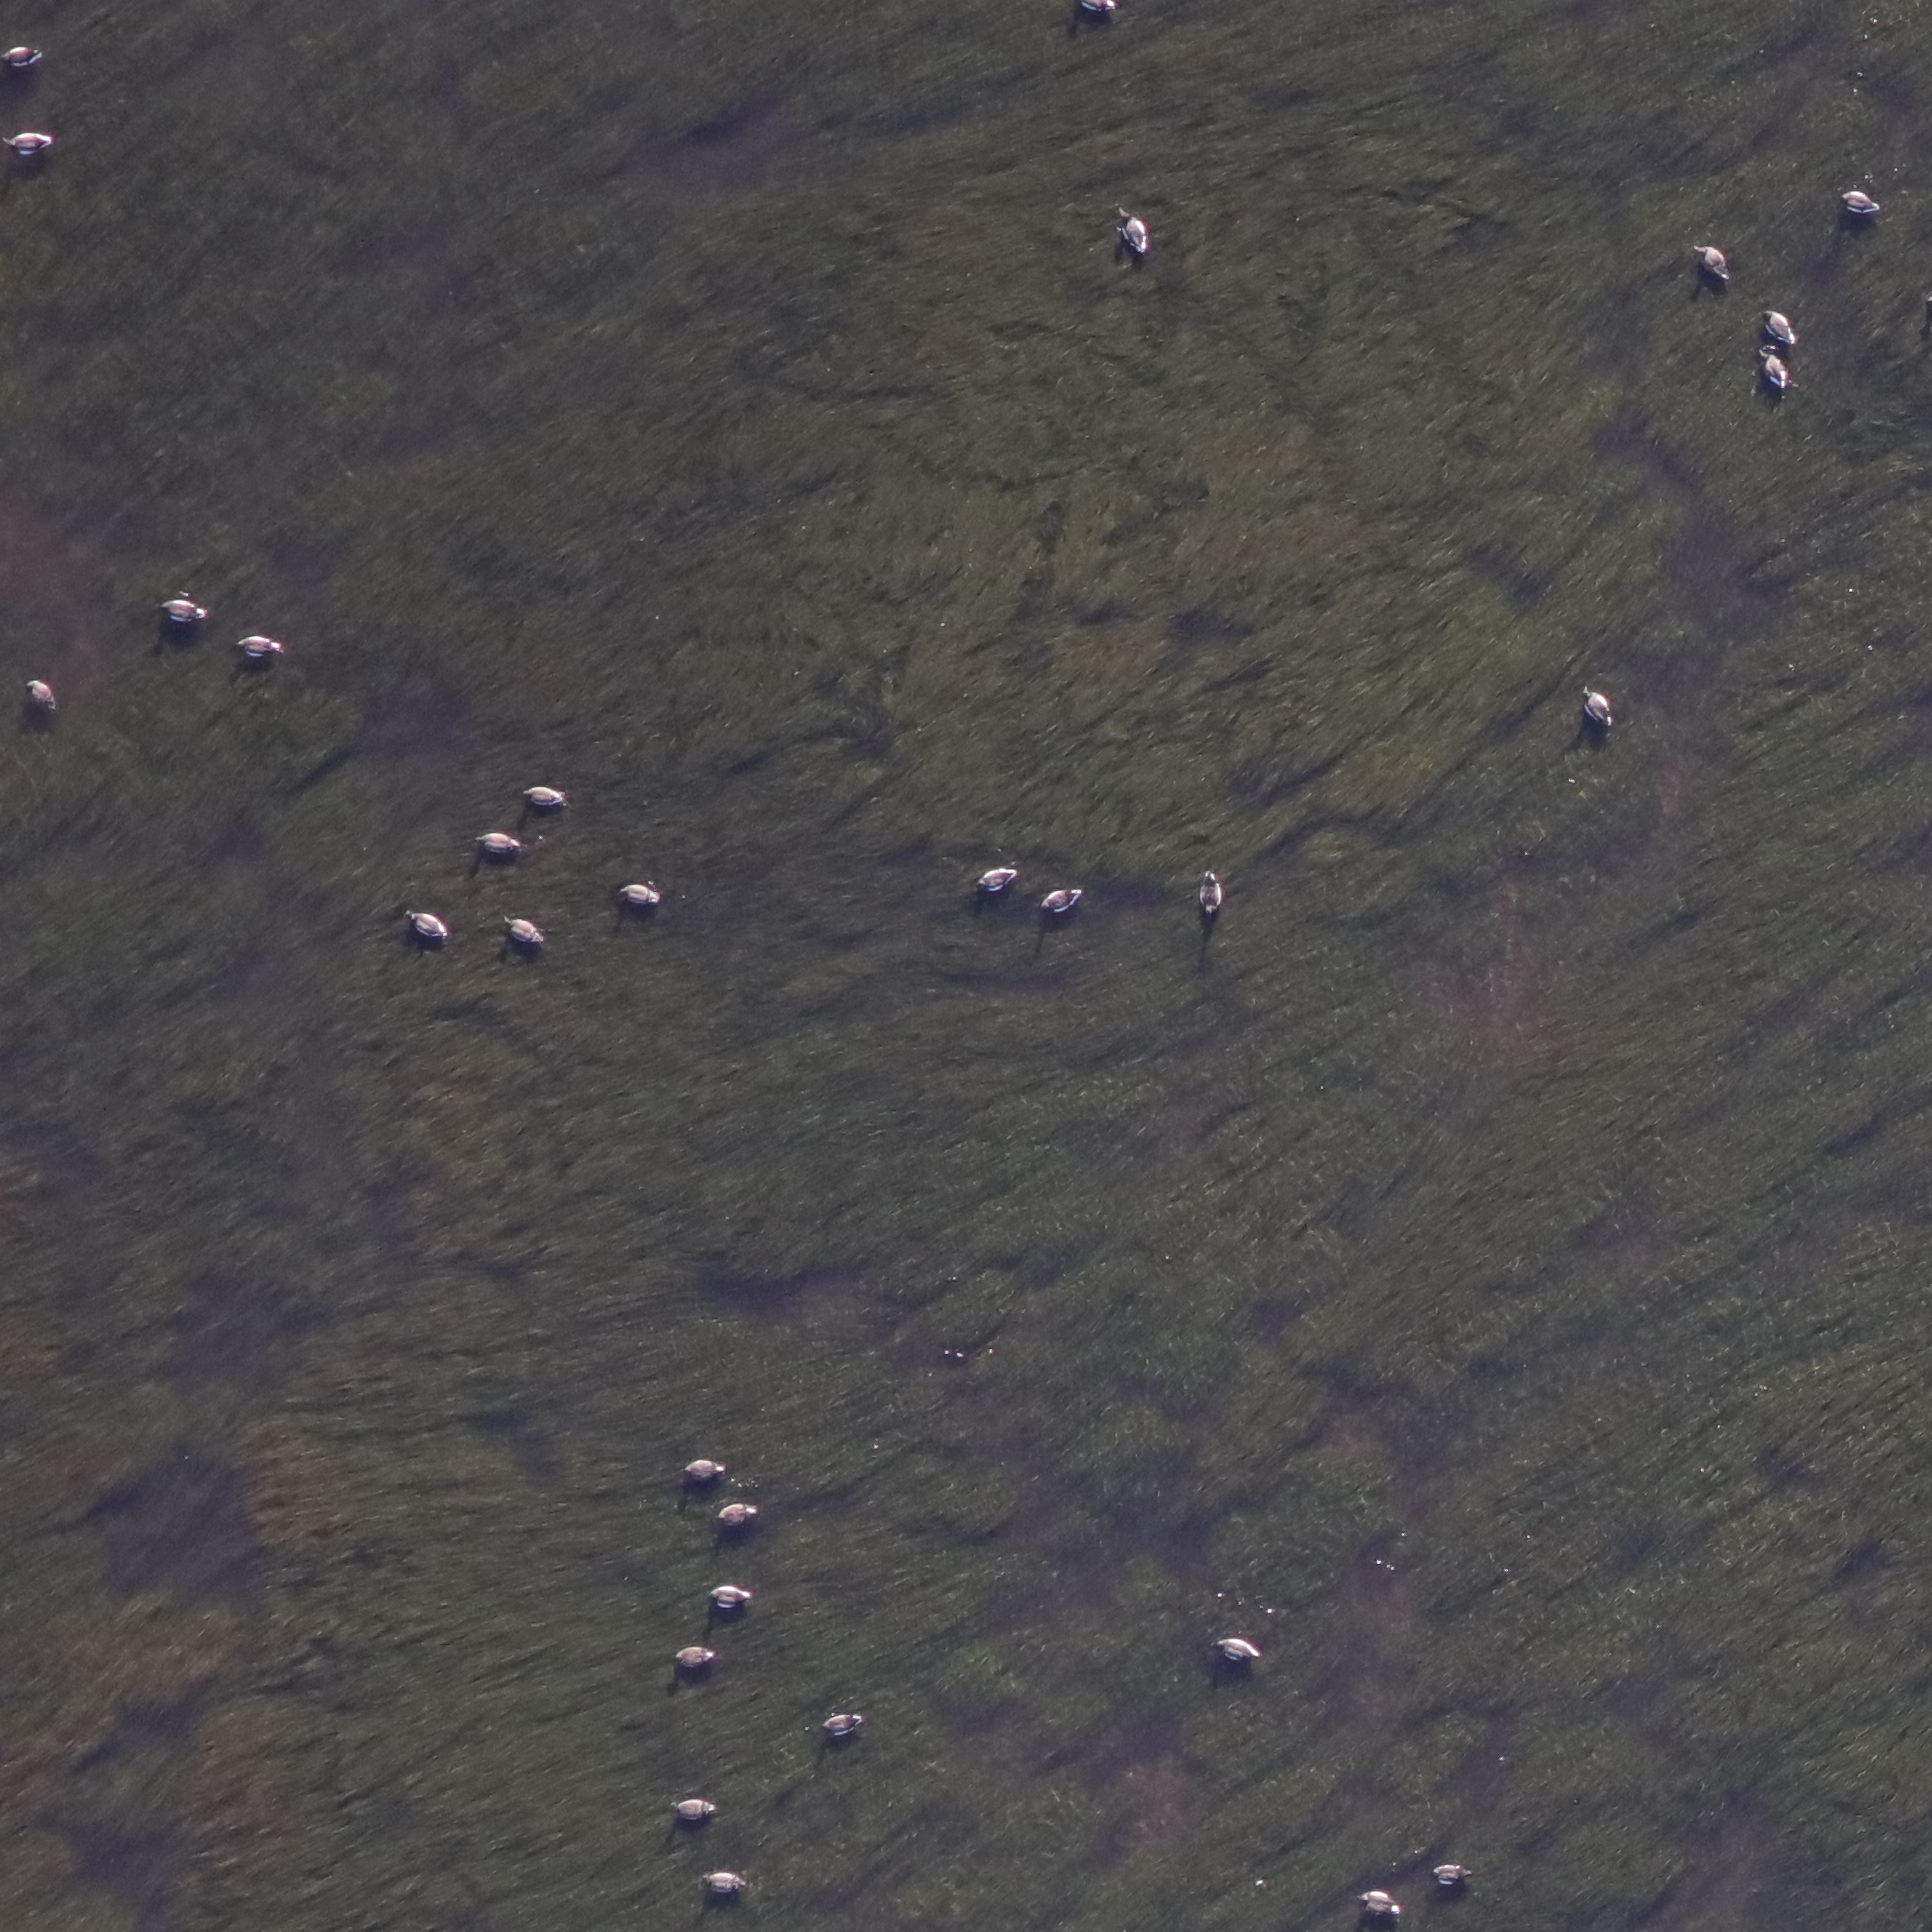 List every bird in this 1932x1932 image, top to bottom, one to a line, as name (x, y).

brant (1097, 2)
brant (18, 53)
brant (26, 142)
brant (1860, 202)
brant (1133, 233)
brant (1714, 262)
brant (1778, 331)
brant (1776, 368)
brant (184, 611)
brant (259, 647)
brant (41, 694)
brant (1597, 709)
brant (546, 798)
brant (498, 845)
brant (995, 881)
brant (639, 894)
brant (1209, 894)
brant (1059, 901)
brant (429, 925)
brant (525, 929)
brant (703, 1470)
brant (731, 1512)
brant (730, 1596)
brant (1237, 1649)
brant (695, 1657)
brant (840, 1724)
brant (693, 1809)
brant (1451, 1872)
brant (724, 1881)
brant (1379, 1903)